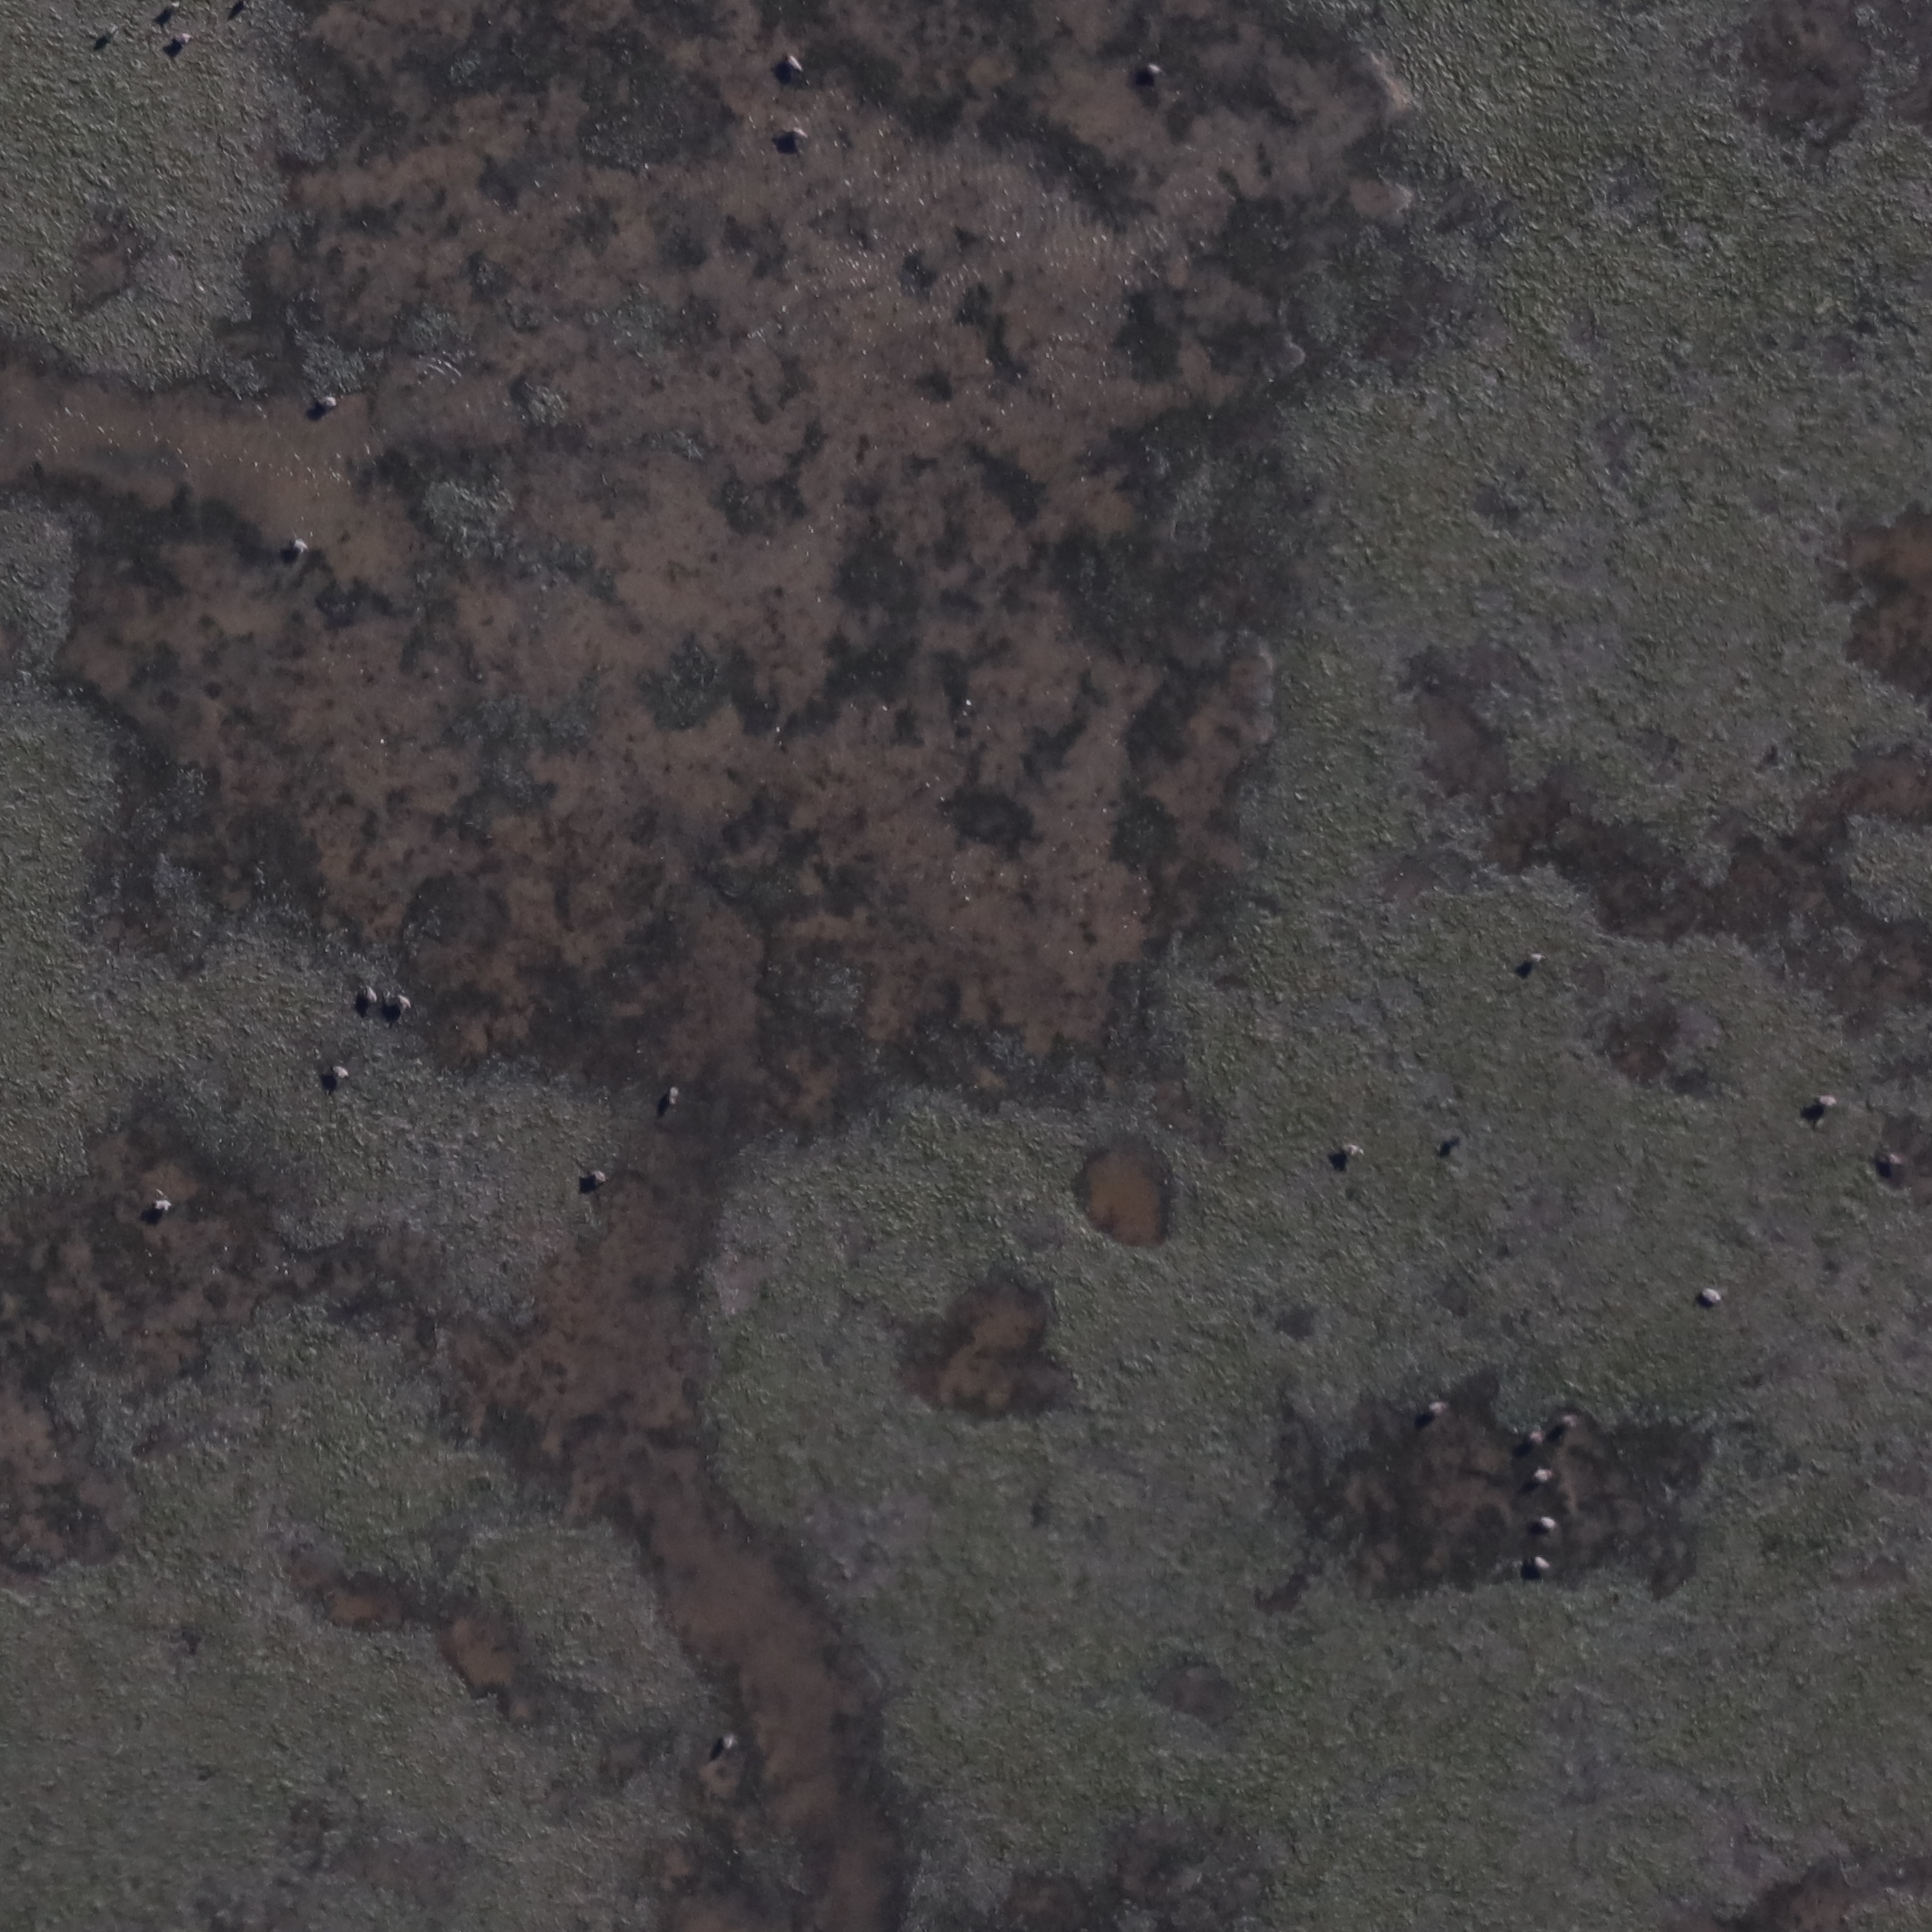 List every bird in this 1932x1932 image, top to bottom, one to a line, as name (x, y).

Canada goose (171, 10)
Canada goose (119, 34)
Canada goose (174, 40)
Canada goose (794, 62)
Canada goose (1154, 72)
Canada goose (804, 136)
Canada goose (328, 403)
Canada goose (299, 546)
Canada goose (1537, 960)
Canada goose (368, 995)
Canada goose (402, 1000)
Canada goose (343, 1072)
Canada goose (673, 1095)
Canada goose (1827, 1099)
Canada goose (1351, 1149)
Canada goose (1896, 1157)
Canada goose (601, 1174)
Canada goose (163, 1205)
Canada goose (1715, 1293)
Canada goose (1436, 1408)
Canada goose (1567, 1420)
Canada goose (1541, 1434)
Canada goose (1542, 1474)
Canada goose (1546, 1526)
Canada goose (1546, 1564)
Canada goose (730, 1739)